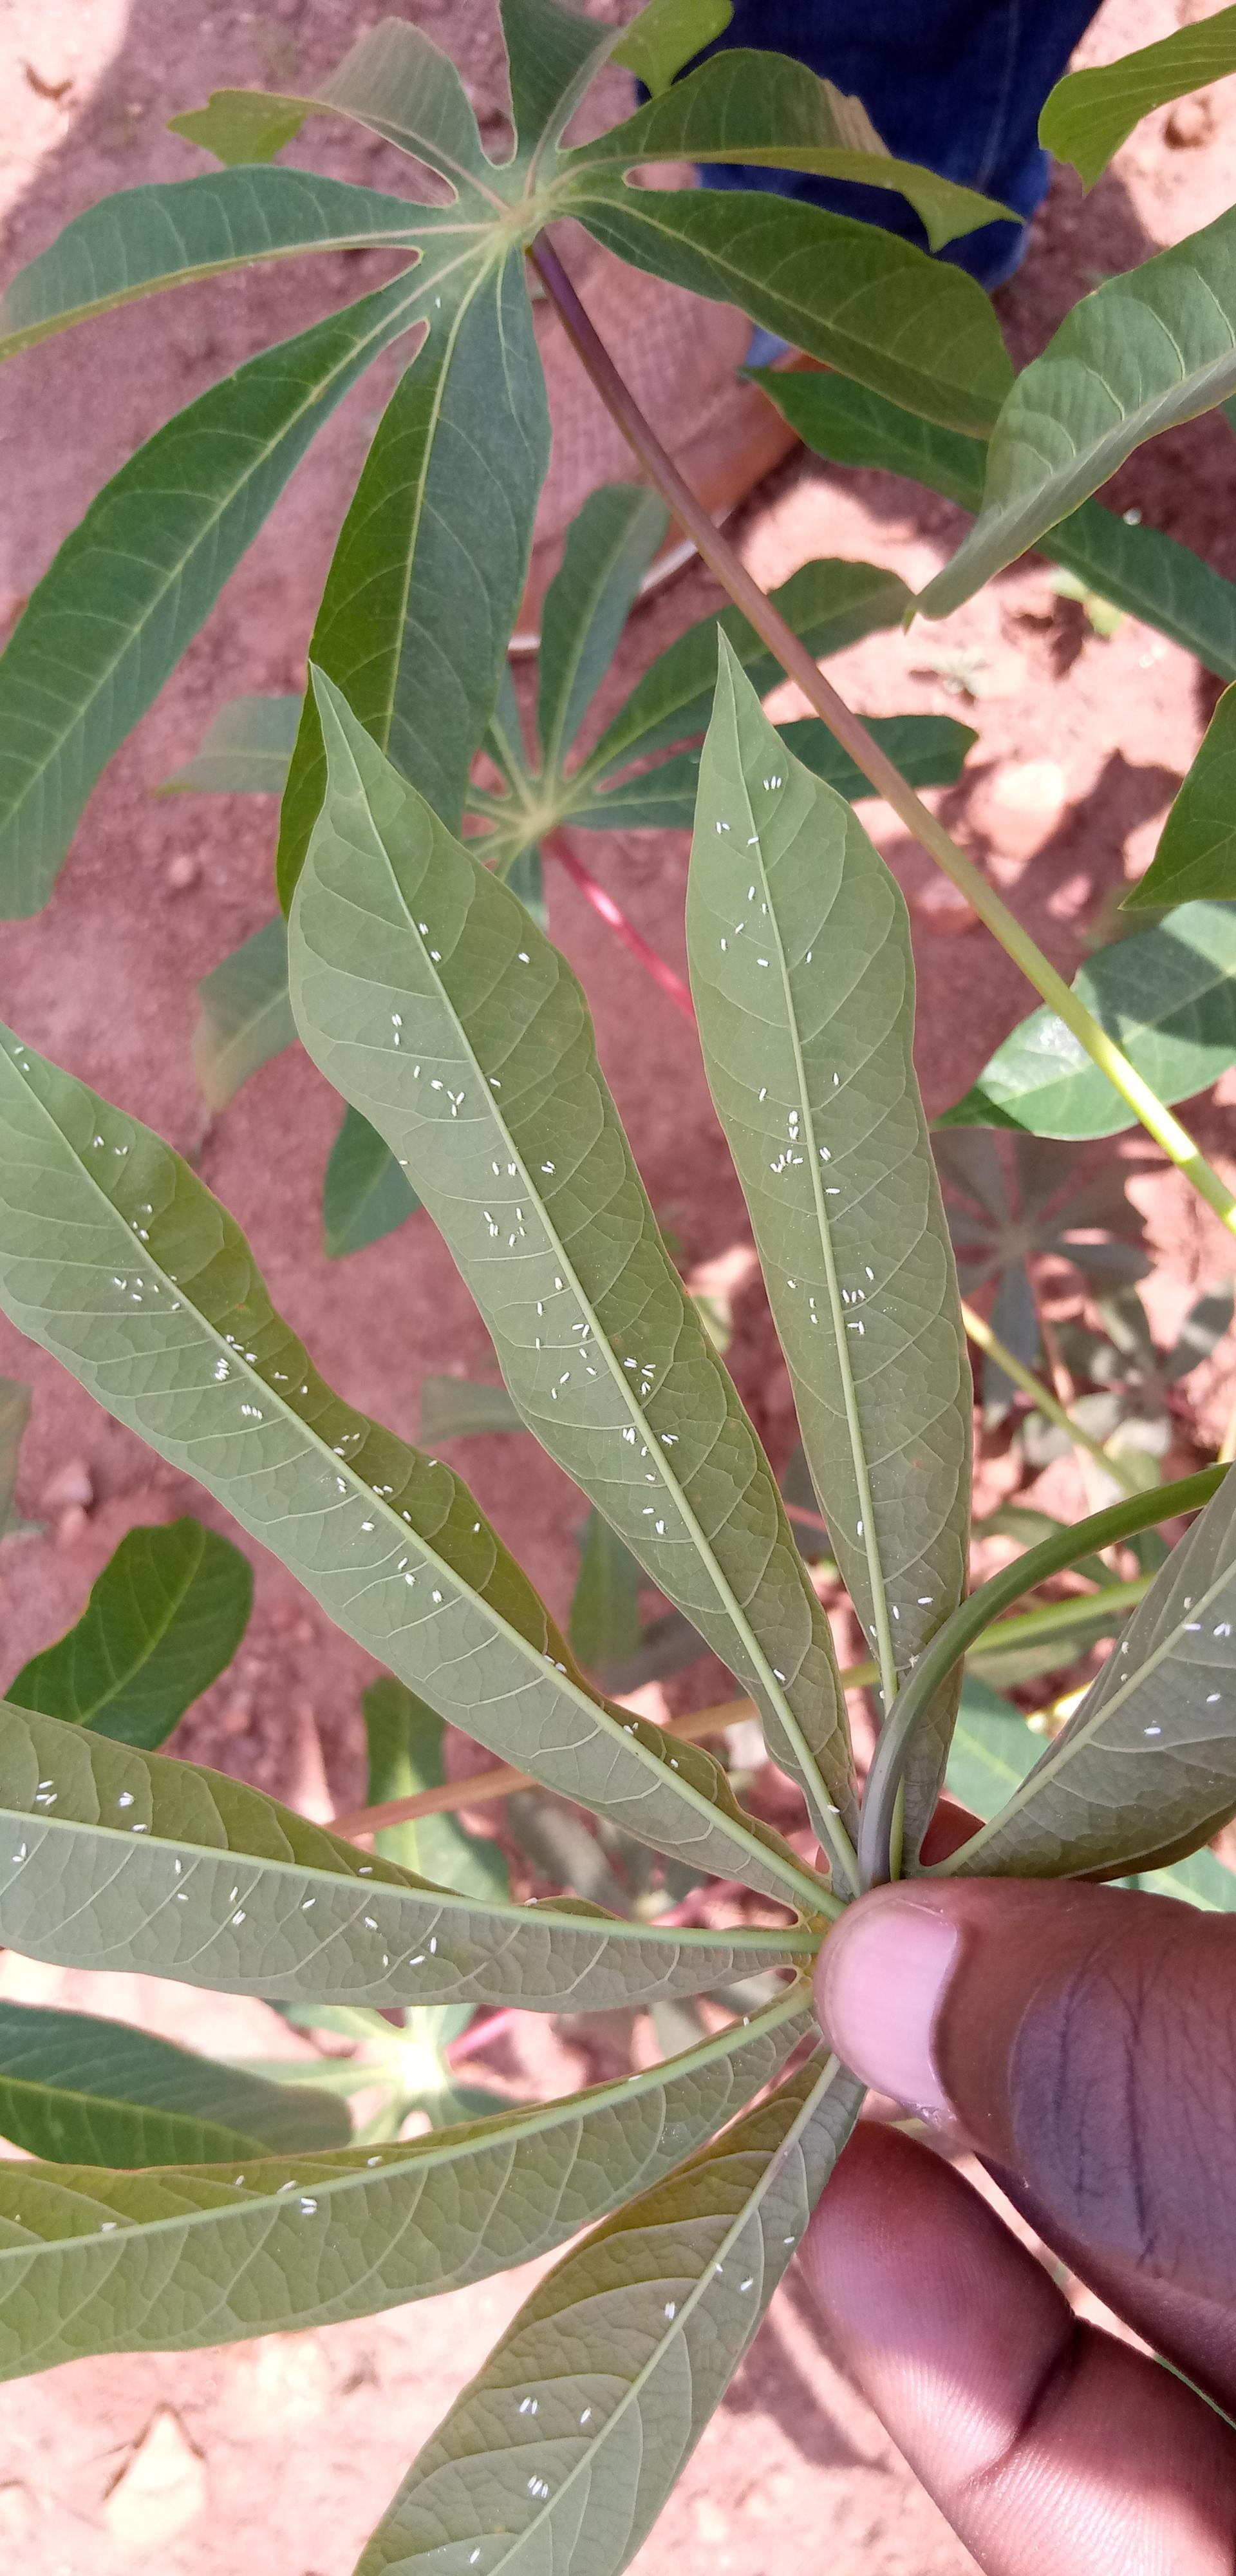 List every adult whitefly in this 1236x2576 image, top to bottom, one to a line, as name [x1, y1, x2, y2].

whitefly [769, 773, 776, 791]
whitefly [776, 775, 783, 791]
whitefly [762, 777, 771, 792]
whitefly [714, 819, 723, 835]
whitefly [720, 821, 731, 833]
whitefly [743, 834, 762, 846]
whitefly [744, 884, 756, 903]
whitefly [758, 900, 769, 917]
whitefly [415, 918, 435, 941]
whitefly [417, 919, 433, 938]
whitefly [729, 920, 748, 936]
whitefly [718, 934, 731, 955]
whitefly [427, 948, 447, 965]
whitefly [803, 948, 816, 965]
whitefly [514, 949, 534, 969]
whitefly [428, 950, 445, 963]
whitefly [518, 950, 533, 963]
whitefly [752, 958, 773, 969]
whitefly [395, 1013, 406, 1028]
whitefly [390, 1014, 398, 1028]
whitefly [393, 1032, 400, 1048]
whitefly [12, 1045, 26, 1056]
whitefly [21, 1060, 33, 1073]
whitefly [410, 1063, 422, 1081]
whitefly [831, 1071, 841, 1087]
whitefly [487, 1075, 504, 1089]
whitefly [430, 1079, 445, 1090]
whitefly [429, 1083, 442, 1092]
whitefly [756, 1084, 768, 1105]
whitefly [445, 1089, 458, 1102]
whitefly [455, 1090, 467, 1104]
whitefly [448, 1103, 458, 1121]
whitefly [788, 1110, 794, 1126]
whitefly [792, 1110, 799, 1126]
whitefly [792, 1122, 800, 1141]
whitefly [787, 1125, 794, 1142]
whitefly [97, 1135, 108, 1148]
whitefly [92, 1139, 98, 1150]
whitefly [114, 1145, 122, 1157]
whitefly [122, 1145, 131, 1157]
whitefly [821, 1145, 833, 1160]
whitefly [785, 1146, 793, 1164]
whitefly [818, 1147, 830, 1162]
whitefly [778, 1151, 786, 1167]
whitefly [791, 1157, 806, 1167]
whitefly [396, 1158, 410, 1168]
whitefly [488, 1160, 501, 1179]
whitefly [511, 1160, 518, 1179]
whitefly [545, 1160, 558, 1171]
whitefly [769, 1161, 777, 1174]
whitefly [777, 1161, 783, 1175]
whitefly [505, 1162, 511, 1178]
whitefly [539, 1164, 554, 1175]
whitefly [821, 1184, 845, 1197]
whitefly [144, 1202, 155, 1215]
whitefly [512, 1204, 526, 1224]
whitefly [481, 1207, 494, 1223]
whitefly [131, 1220, 140, 1231]
whitefly [488, 1222, 495, 1238]
whitefly [494, 1222, 500, 1238]
whitefly [517, 1225, 528, 1237]
whitefly [137, 1227, 151, 1242]
whitefly [505, 1231, 519, 1249]
whitefly [863, 1263, 877, 1283]
whitefly [552, 1271, 567, 1293]
whitefly [169, 1273, 180, 1283]
whitefly [113, 1275, 122, 1286]
whitefly [135, 1276, 148, 1289]
whitefly [784, 1277, 799, 1291]
whitefly [120, 1278, 129, 1291]
whitefly [152, 1283, 163, 1296]
whitefly [839, 1287, 851, 1307]
whitefly [856, 1287, 868, 1302]
whitefly [849, 1289, 860, 1306]
whitefly [130, 1292, 144, 1303]
whitefly [807, 1296, 818, 1312]
whitefly [533, 1300, 547, 1318]
whitefly [169, 1300, 183, 1312]
whitefly [807, 1313, 821, 1326]
whitefly [857, 1318, 868, 1337]
whitefly [845, 1320, 859, 1331]
whitefly [570, 1321, 585, 1332]
whitefly [581, 1323, 592, 1340]
whitefly [225, 1333, 230, 1345]
whitefly [231, 1334, 236, 1342]
whitefly [533, 1334, 543, 1352]
whitefly [231, 1341, 246, 1353]
whitefly [577, 1345, 592, 1360]
whitefly [247, 1352, 259, 1360]
whitefly [625, 1355, 639, 1365]
whitefly [245, 1356, 256, 1365]
whitefly [218, 1357, 232, 1367]
whitefly [215, 1361, 229, 1370]
whitefly [623, 1361, 638, 1370]
whitefly [644, 1362, 657, 1370]
whitefly [581, 1365, 600, 1379]
whitefly [218, 1368, 230, 1378]
whitefly [559, 1368, 574, 1387]
whitefly [639, 1368, 656, 1379]
whitefly [272, 1369, 279, 1381]
whitefly [219, 1371, 228, 1383]
whitefly [213, 1372, 223, 1383]
whitefly [279, 1373, 290, 1381]
whitefly [644, 1380, 653, 1392]
whitefly [638, 1381, 648, 1399]
whitefly [299, 1382, 312, 1396]
whitefly [547, 1385, 563, 1401]
whitefly [247, 1403, 252, 1417]
whitefly [240, 1403, 247, 1417]
whitefly [251, 1405, 258, 1419]
whitefly [258, 1408, 265, 1421]
whitefly [624, 1426, 634, 1441]
whitefly [619, 1427, 626, 1439]
whitefly [630, 1430, 637, 1444]
whitefly [352, 1431, 362, 1442]
whitefly [339, 1432, 351, 1444]
whitefly [659, 1432, 674, 1447]
whitefly [666, 1432, 681, 1442]
whitefly [639, 1443, 650, 1459]
whitefly [332, 1444, 348, 1457]
whitefly [331, 1447, 347, 1459]
whitefly [425, 1459, 439, 1469]
whitefly [643, 1471, 659, 1483]
whitefly [334, 1476, 348, 1488]
whitefly [371, 1483, 384, 1498]
whitefly [382, 1484, 395, 1497]
whitefly [337, 1484, 348, 1495]
whitefly [641, 1504, 657, 1517]
whitefly [400, 1508, 417, 1527]
whitefly [854, 1517, 868, 1539]
whitefly [360, 1520, 377, 1529]
whitefly [653, 1520, 666, 1537]
whitefly [471, 1520, 483, 1533]
whitefly [360, 1524, 375, 1533]
whitefly [395, 1555, 410, 1571]
whitefly [402, 1571, 418, 1587]
whitefly [404, 1575, 415, 1588]
whitefly [436, 1588, 447, 1605]
whitefly [429, 1589, 439, 1605]
whitefly [915, 1593, 937, 1606]
whitefly [1180, 1593, 1194, 1612]
whitefly [890, 1602, 902, 1622]
whitefly [1223, 1620, 1233, 1638]
whitefly [1181, 1621, 1204, 1634]
whitefly [1211, 1621, 1229, 1638]
whitefly [865, 1622, 881, 1642]
whitefly [1118, 1637, 1133, 1658]
whitefly [905, 1652, 924, 1670]
whitefly [541, 1653, 556, 1666]
whitefly [554, 1661, 568, 1676]
whitefly [772, 1666, 791, 1684]
whitefly [1119, 1670, 1128, 1684]
whitefly [1204, 1688, 1223, 1706]
whitefly [877, 1689, 886, 1702]
whitefly [630, 1720, 641, 1731]
whitefly [621, 1722, 635, 1738]
whitefly [1139, 1723, 1163, 1738]
whitefly [668, 1756, 682, 1771]
whitefly [37, 1778, 55, 1790]
whitefly [120, 1790, 136, 1798]
whitefly [35, 1792, 51, 1801]
whitefly [45, 1792, 58, 1807]
whitefly [118, 1795, 132, 1802]
whitefly [118, 1799, 136, 1806]
whitefly [825, 1802, 845, 1817]
whitefly [129, 1819, 152, 1835]
whitefly [19, 1841, 31, 1858]
whitefly [10, 1854, 24, 1864]
whitefly [173, 1856, 185, 1875]
whitefly [356, 1864, 378, 1875]
whitefly [228, 1884, 239, 1902]
whitefly [176, 1889, 192, 1904]
whitefly [301, 1896, 317, 1913]
whitefly [521, 1896, 540, 1907]
whitefly [231, 1908, 244, 1926]
whitefly [236, 1911, 247, 1925]
whitefly [363, 1914, 380, 1931]
whitefly [429, 1933, 438, 1956]
whitefly [381, 1951, 393, 1968]
whitefly [406, 1951, 427, 1967]
whitefly [740, 2014, 753, 2029]
whitefly [364, 2152, 389, 2167]
whitefly [234, 2173, 247, 2186]
whitefly [283, 2177, 299, 2190]
whitefly [297, 2195, 319, 2206]
whitefly [301, 2203, 321, 2215]
whitefly [12, 2211, 24, 2222]
whitefly [100, 2219, 118, 2233]
whitefly [780, 2233, 796, 2245]
whitefly [713, 2260, 726, 2274]
whitefly [738, 2274, 758, 2292]
whitefly [669, 2298, 677, 2320]
whitefly [662, 2300, 671, 2318]
whitefly [518, 2394, 531, 2416]
whitefly [530, 2396, 539, 2416]
whitefly [575, 2405, 595, 2425]
whitefly [525, 2473, 539, 2490]
whitefly [530, 2476, 545, 2498]
whitefly [539, 2482, 549, 2501]
whitefly [468, 2544, 483, 2566]